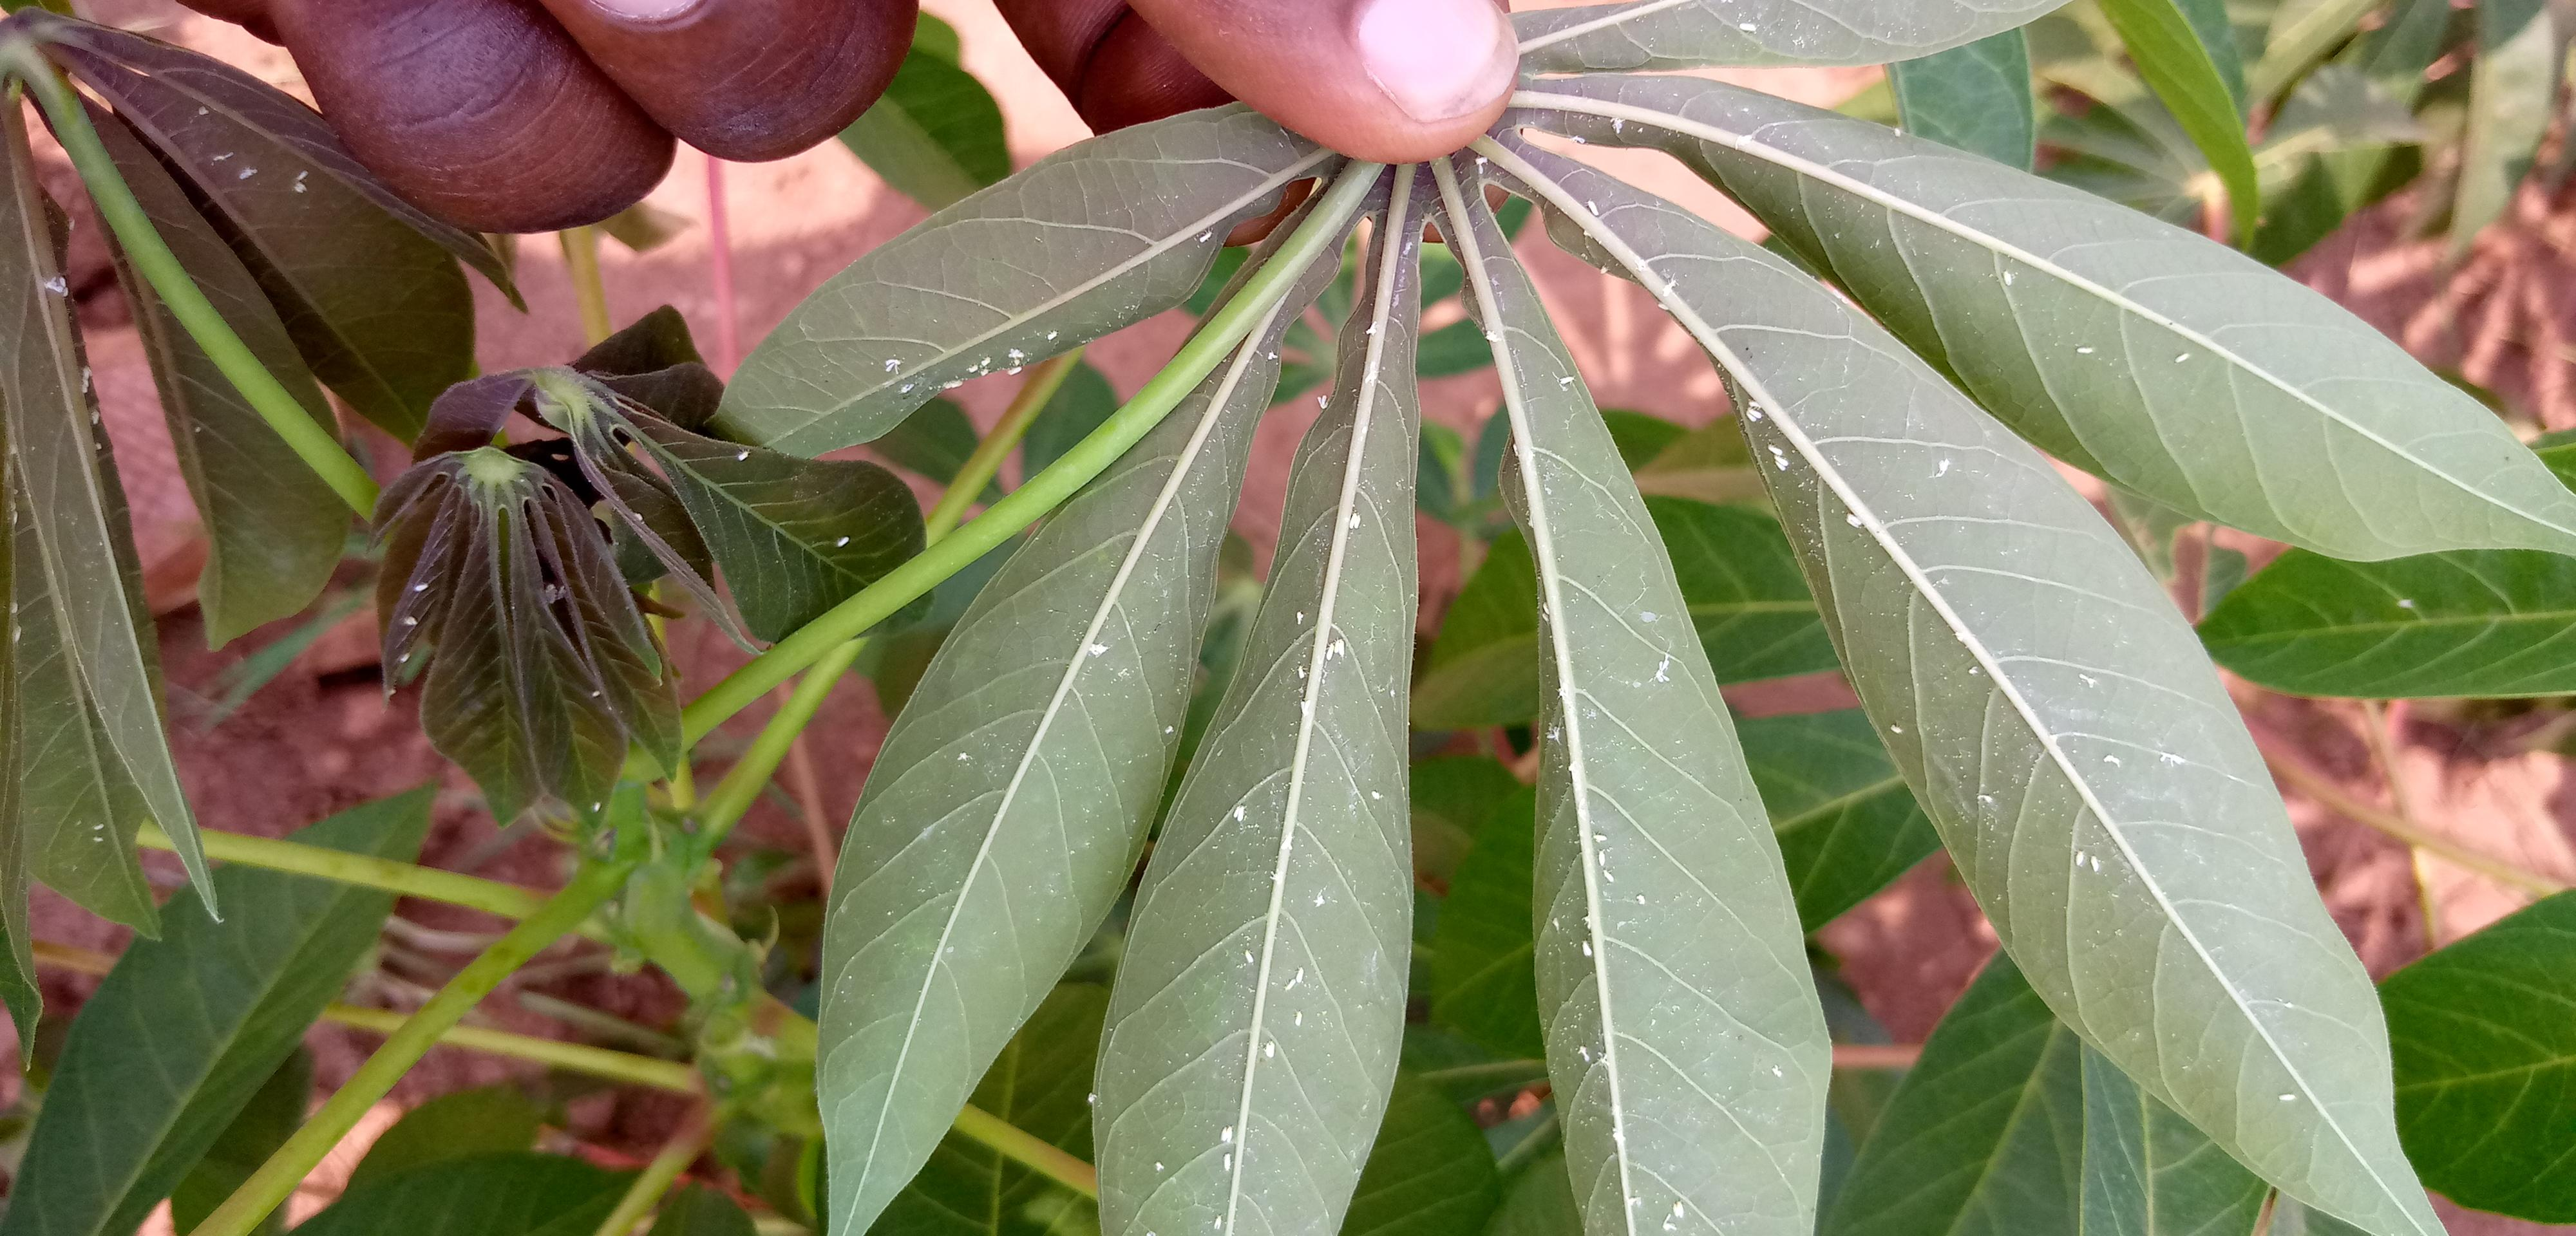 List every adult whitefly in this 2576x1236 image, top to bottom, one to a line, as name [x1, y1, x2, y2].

whitefly [1736, 20, 1761, 35]
whitefly [1608, 115, 1626, 135]
whitefly [1890, 122, 1908, 142]
whitefly [1568, 133, 1587, 147]
whitefly [1473, 156, 1491, 175]
whitefly [235, 165, 264, 183]
whitefly [1585, 194, 1601, 220]
whitefly [1196, 228, 1216, 245]
whitefly [1598, 264, 1609, 277]
whitefly [2000, 268, 2019, 288]
whitefly [38, 276, 59, 298]
whitefly [1659, 276, 1683, 297]
whitefly [1655, 302, 1669, 313]
whitefly [1364, 321, 1378, 338]
whitefly [1484, 326, 1500, 344]
whitefly [1043, 327, 1062, 344]
whitefly [2074, 342, 2095, 357]
whitefly [1007, 346, 1027, 362]
whitefly [1264, 348, 1281, 364]
whitefly [2172, 351, 2190, 366]
whitefly [980, 353, 996, 367]
whitefly [880, 355, 905, 377]
whitefly [1367, 359, 1378, 372]
whitefly [967, 363, 980, 376]
whitefly [1007, 366, 1023, 376]
whitefly [980, 368, 989, 377]
whitefly [1362, 371, 1378, 388]
whitefly [1558, 372, 1578, 388]
whitefly [940, 378, 963, 389]
whitefly [1315, 391, 1332, 412]
whitefly [1746, 398, 1762, 409]
whitefly [1747, 406, 1765, 420]
whitefly [1743, 411, 1757, 424]
whitefly [1765, 441, 1786, 456]
whitefly [733, 447, 753, 465]
whitefly [1773, 454, 1789, 467]
whitefly [1934, 455, 1958, 480]
whitefly [1774, 460, 1787, 474]
whitefly [1347, 509, 1355, 530]
whitefly [1356, 511, 1363, 531]
whitefly [1842, 512, 1865, 530]
whitefly [832, 532, 857, 551]
whitefly [410, 579, 436, 598]
whitefly [2394, 593, 2417, 612]
whitefly [1293, 608, 1305, 627]
whitefly [1338, 636, 1349, 659]
whitefly [1324, 637, 1334, 662]
whitefly [1087, 638, 1112, 660]
whitefly [1332, 638, 1338, 655]
whitefly [1652, 653, 1674, 685]
whitefly [1294, 664, 1307, 681]
whitefly [1965, 665, 1981, 680]
whitefly [2077, 670, 2097, 690]
whitefly [1298, 695, 1312, 716]
whitefly [1889, 722, 1905, 735]
whitefly [955, 749, 970, 766]
whitefly [2155, 751, 2187, 771]
whitefly [2101, 753, 2124, 767]
whitefly [1974, 790, 1993, 806]
whitefly [1232, 802, 1248, 825]
whitefly [1279, 831, 1297, 852]
whitefly [1590, 832, 1607, 845]
whitefly [1593, 847, 1609, 867]
whitefly [2072, 847, 2086, 869]
whitefly [2089, 852, 2103, 874]
whitefly [1268, 868, 1287, 886]
whitefly [1601, 868, 1617, 885]
whitefly [1311, 889, 1330, 912]
whitefly [1579, 939, 1596, 959]
whitefly [1242, 948, 1256, 968]
whitefly [1294, 964, 1307, 986]
whitefly [1281, 975, 1296, 992]
whitefly [1291, 1008, 1308, 1029]
whitefly [1263, 1035, 1279, 1064]
whitefly [1575, 1041, 1591, 1063]
whitefly [1768, 1062, 1788, 1078]
whitefly [2277, 1089, 2300, 1106]
whitefly [1086, 1091, 1100, 1103]
whitefly [1226, 1123, 1234, 1145]
whitefly [1220, 1124, 1227, 1143]
whitefly [1220, 1151, 1234, 1175]
whitefly [1153, 1158, 1168, 1174]
whitefly [1669, 1199, 1690, 1220]
whitefly [1660, 1212, 1678, 1232]
whitefly [1211, 1213, 1224, 1233]